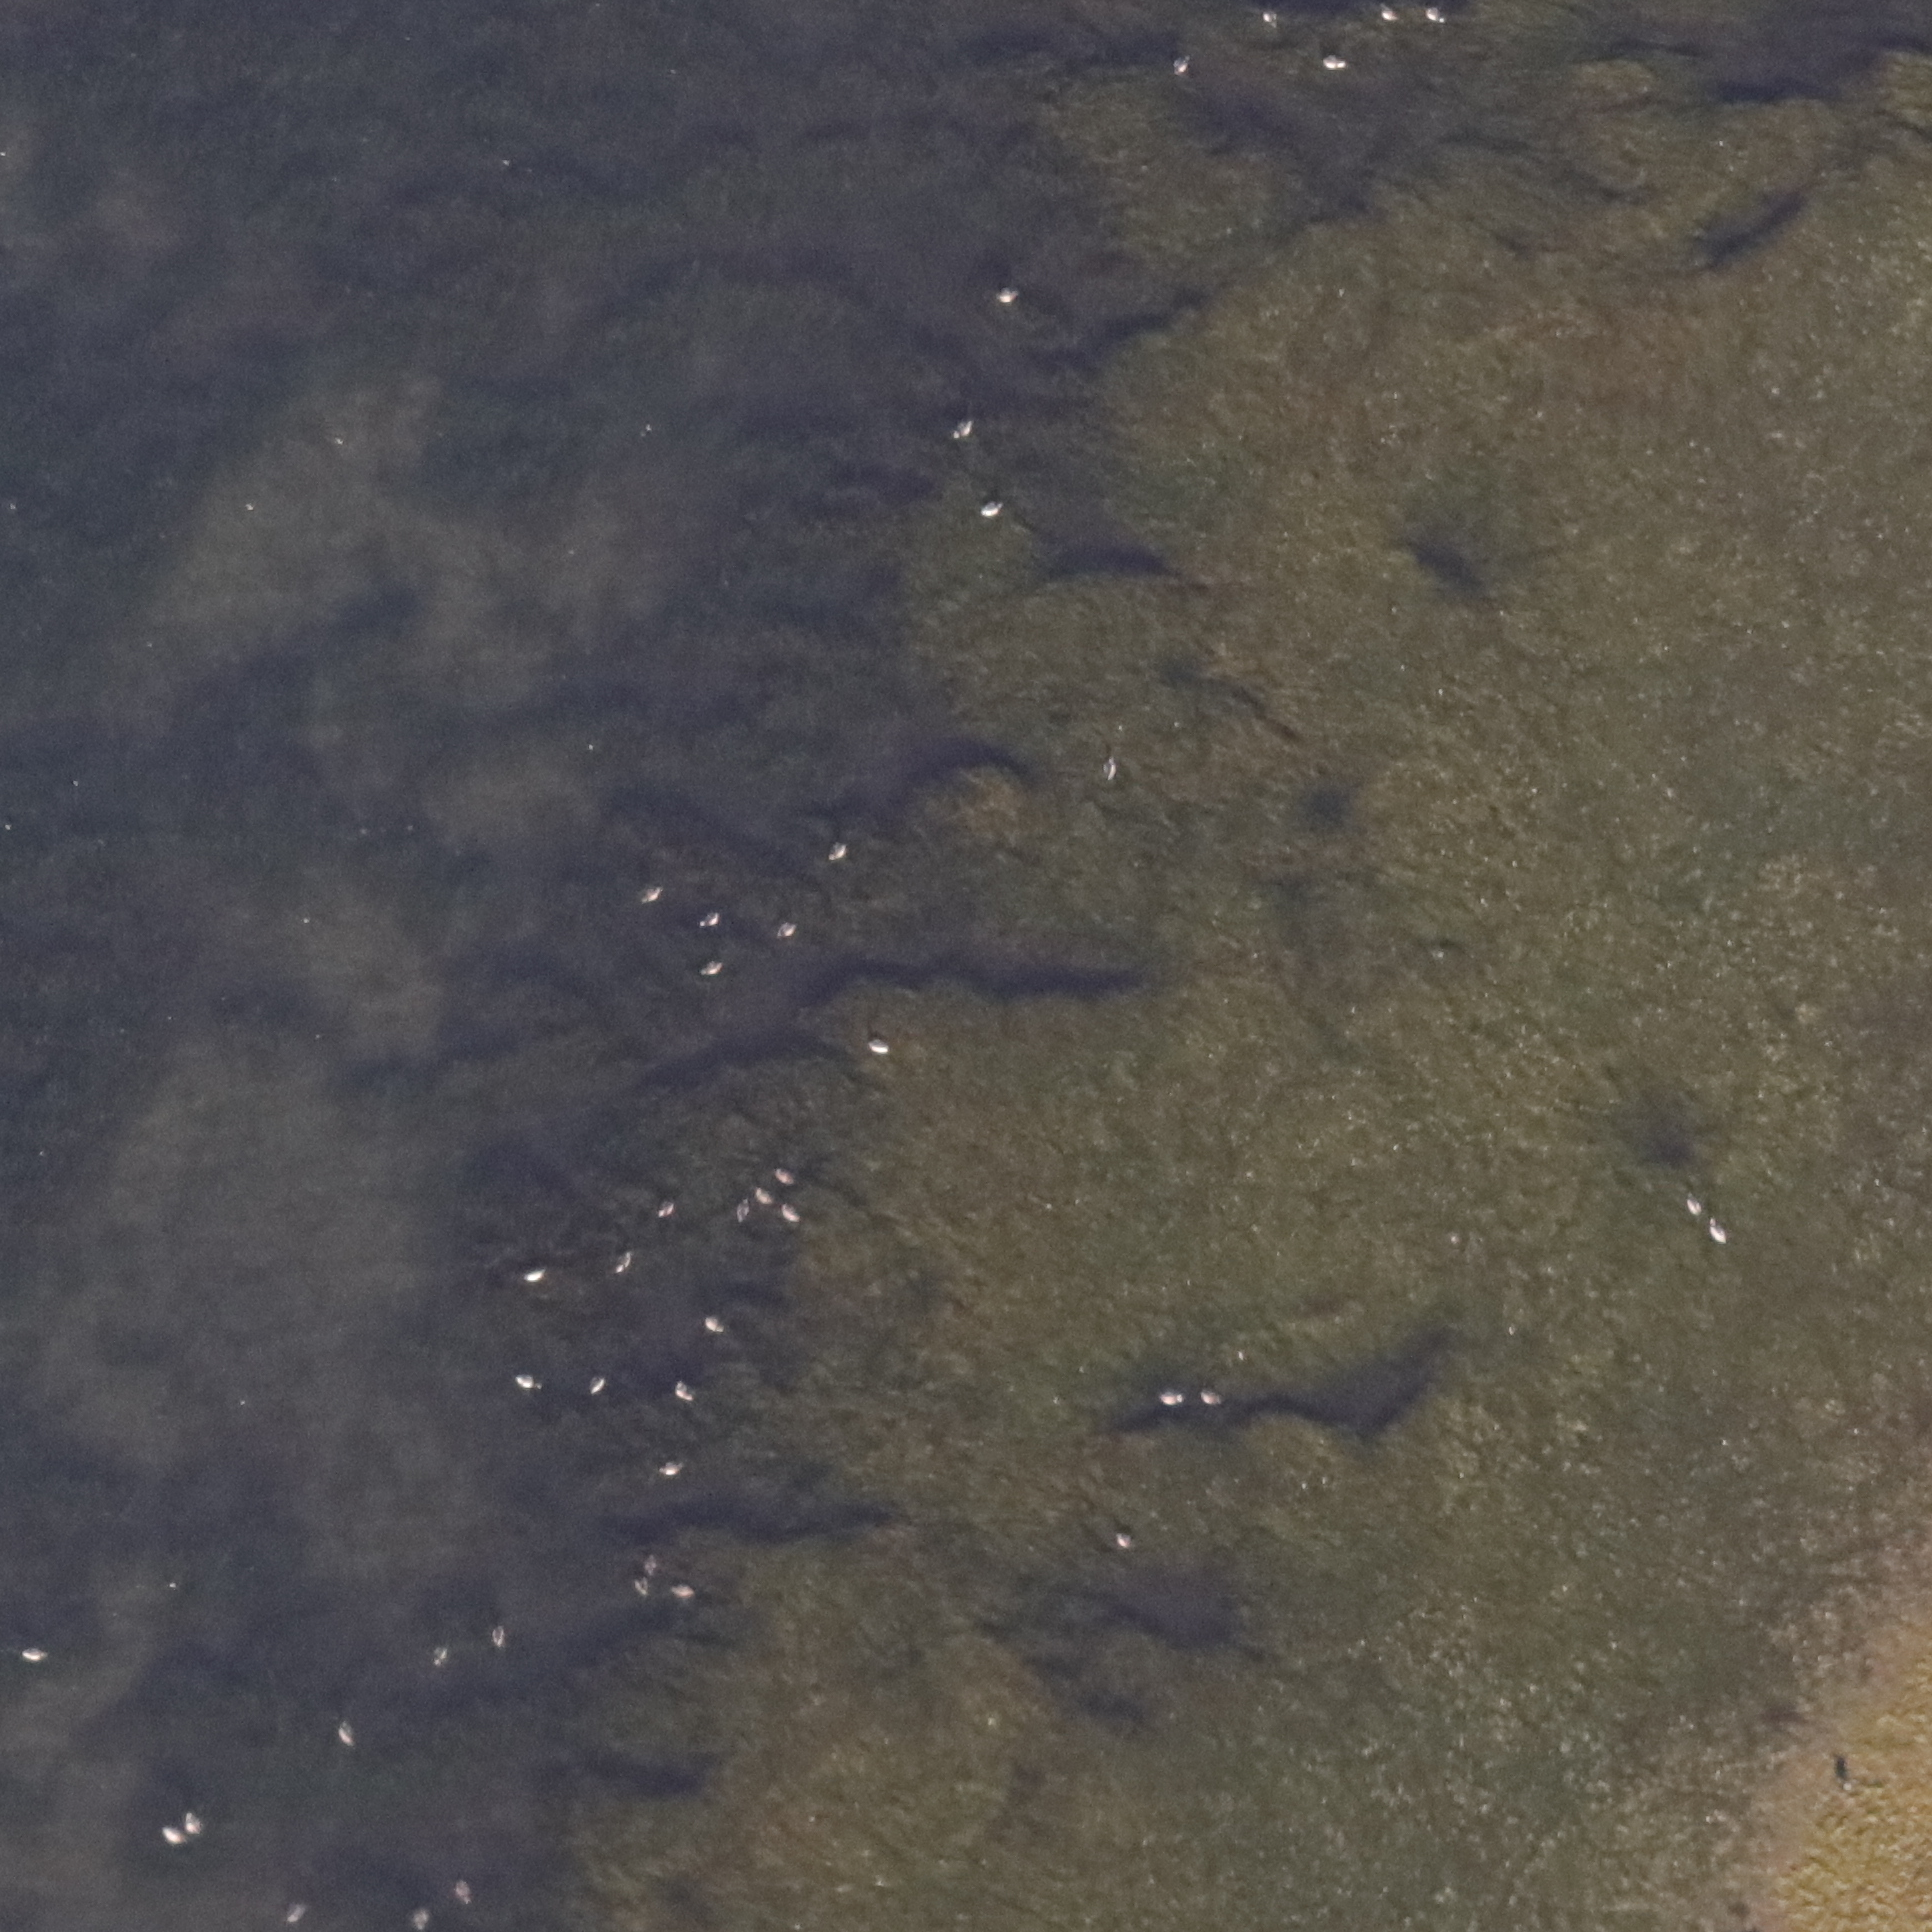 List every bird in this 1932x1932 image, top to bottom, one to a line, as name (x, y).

brant (1433, 13)
brant (1390, 15)
brant (1272, 19)
brant (1333, 64)
brant (1179, 67)
brant (1006, 295)
brant (963, 429)
brant (994, 511)
brant (1111, 771)
brant (837, 850)
brant (648, 893)
brant (705, 917)
brant (788, 931)
brant (713, 968)
brant (877, 1042)
brant (781, 1175)
brant (763, 1195)
brant (1689, 1202)
brant (667, 1208)
brant (741, 1212)
brant (790, 1214)
brant (1718, 1233)
brant (625, 1262)
brant (532, 1278)
brant (714, 1326)
brant (525, 1380)
brant (597, 1384)
brant (684, 1392)
brant (1167, 1396)
brant (1212, 1398)
brant (670, 1468)
brant (1120, 1540)
brant (648, 1564)
brant (639, 1587)
brant (684, 1593)
brant (496, 1634)
brant (32, 1654)
brant (439, 1657)
brant (347, 1732)
brant (1846, 1785)
brant (189, 1821)
brant (171, 1838)
brant (465, 1888)
brant (294, 1917)
brant (415, 1919)